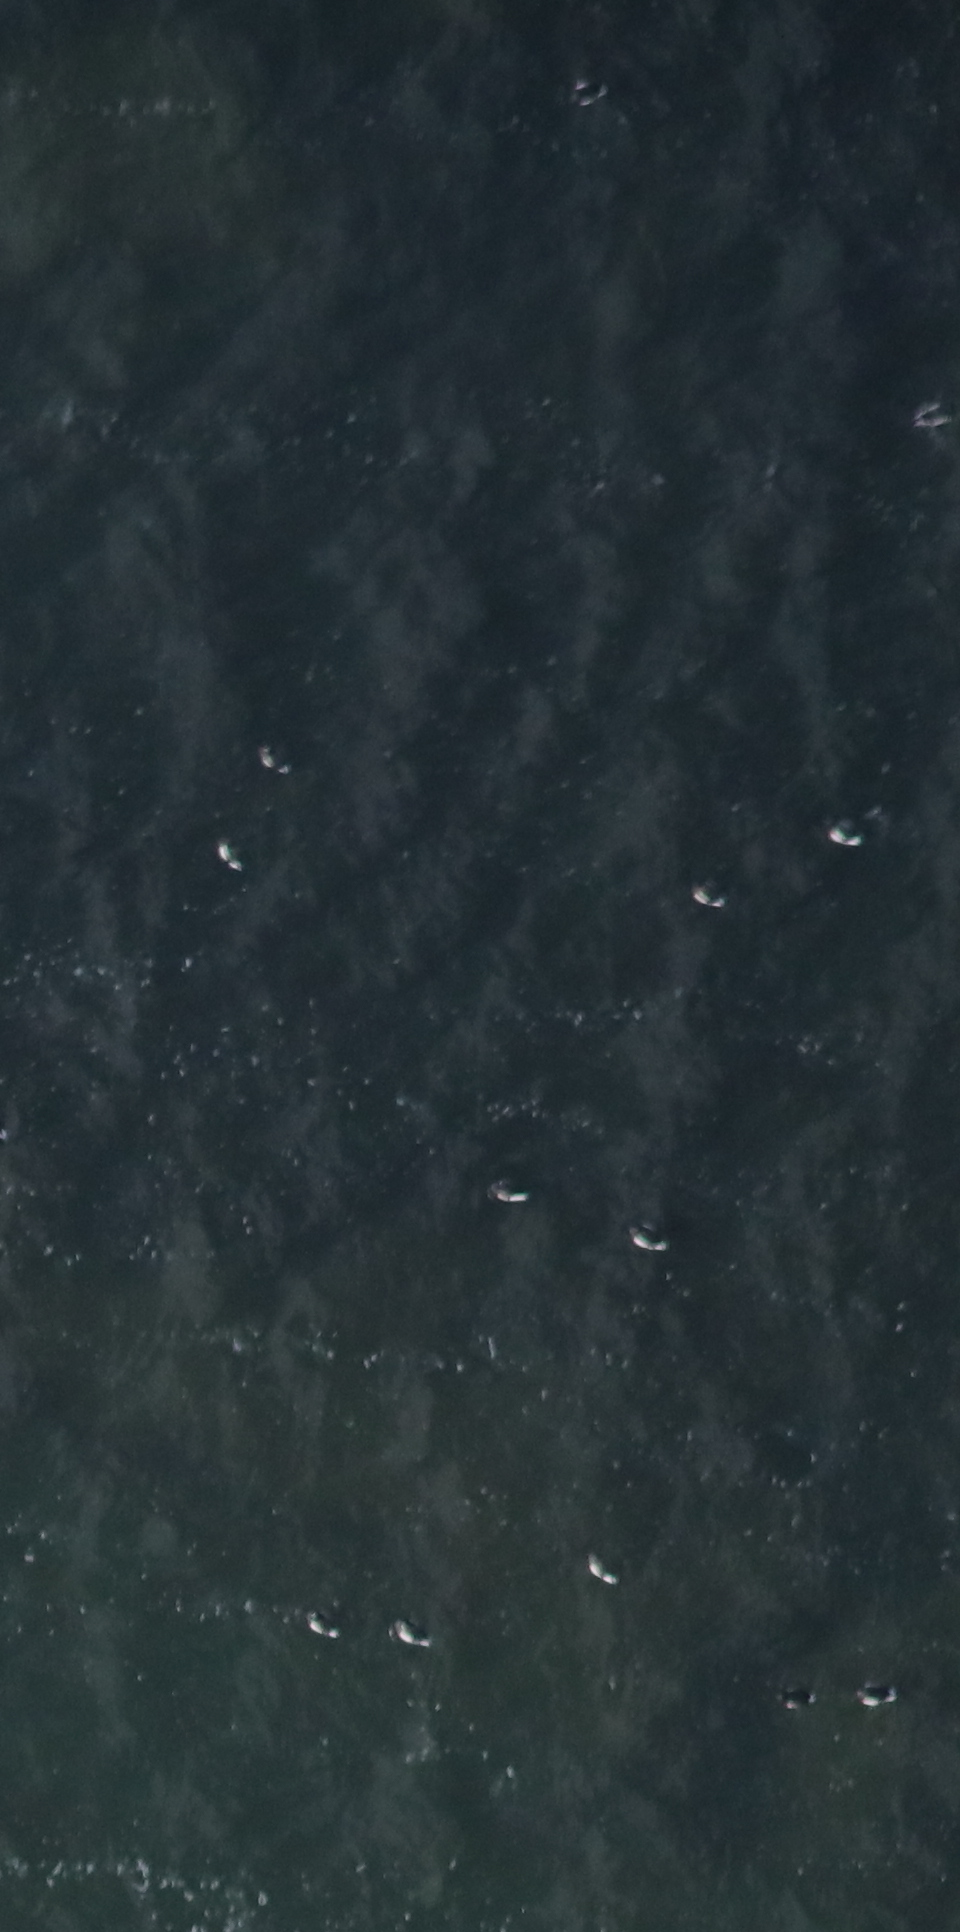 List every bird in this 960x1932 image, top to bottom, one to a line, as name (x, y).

brant (585, 94)
brant (938, 415)
brant (275, 760)
brant (850, 833)
brant (234, 853)
brant (709, 890)
brant (510, 1189)
brant (650, 1234)
brant (606, 1568)
brant (321, 1625)
brant (408, 1629)
brant (794, 1694)
brant (874, 1694)